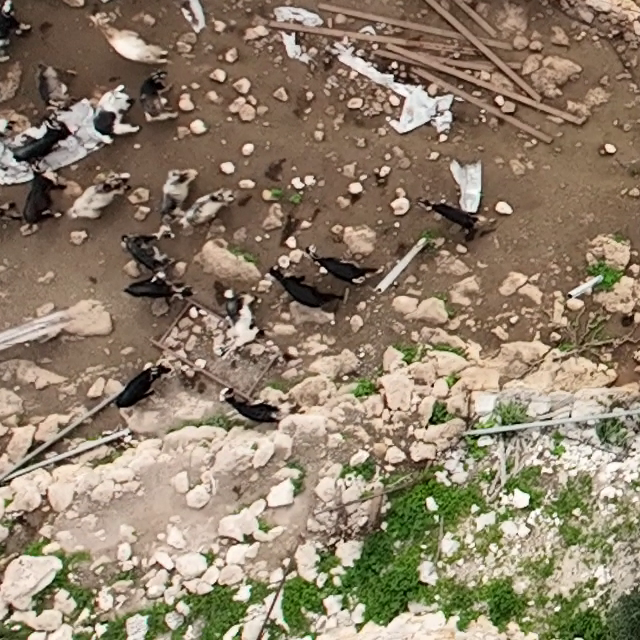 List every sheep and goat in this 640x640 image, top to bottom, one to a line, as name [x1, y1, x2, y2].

goat [0, 0, 28, 48]
goat [89, 13, 169, 66]
goat [35, 63, 77, 113]
goat [139, 71, 179, 120]
goat [95, 84, 140, 135]
goat [14, 117, 64, 162]
goat [22, 161, 66, 224]
goat [156, 169, 195, 240]
goat [69, 172, 130, 218]
goat [179, 188, 234, 229]
goat [417, 197, 479, 230]
goat [121, 233, 167, 282]
goat [304, 246, 381, 284]
goat [269, 266, 344, 309]
goat [123, 281, 194, 300]
goat [223, 294, 259, 360]
goat [116, 365, 171, 409]
goat [221, 388, 282, 424]